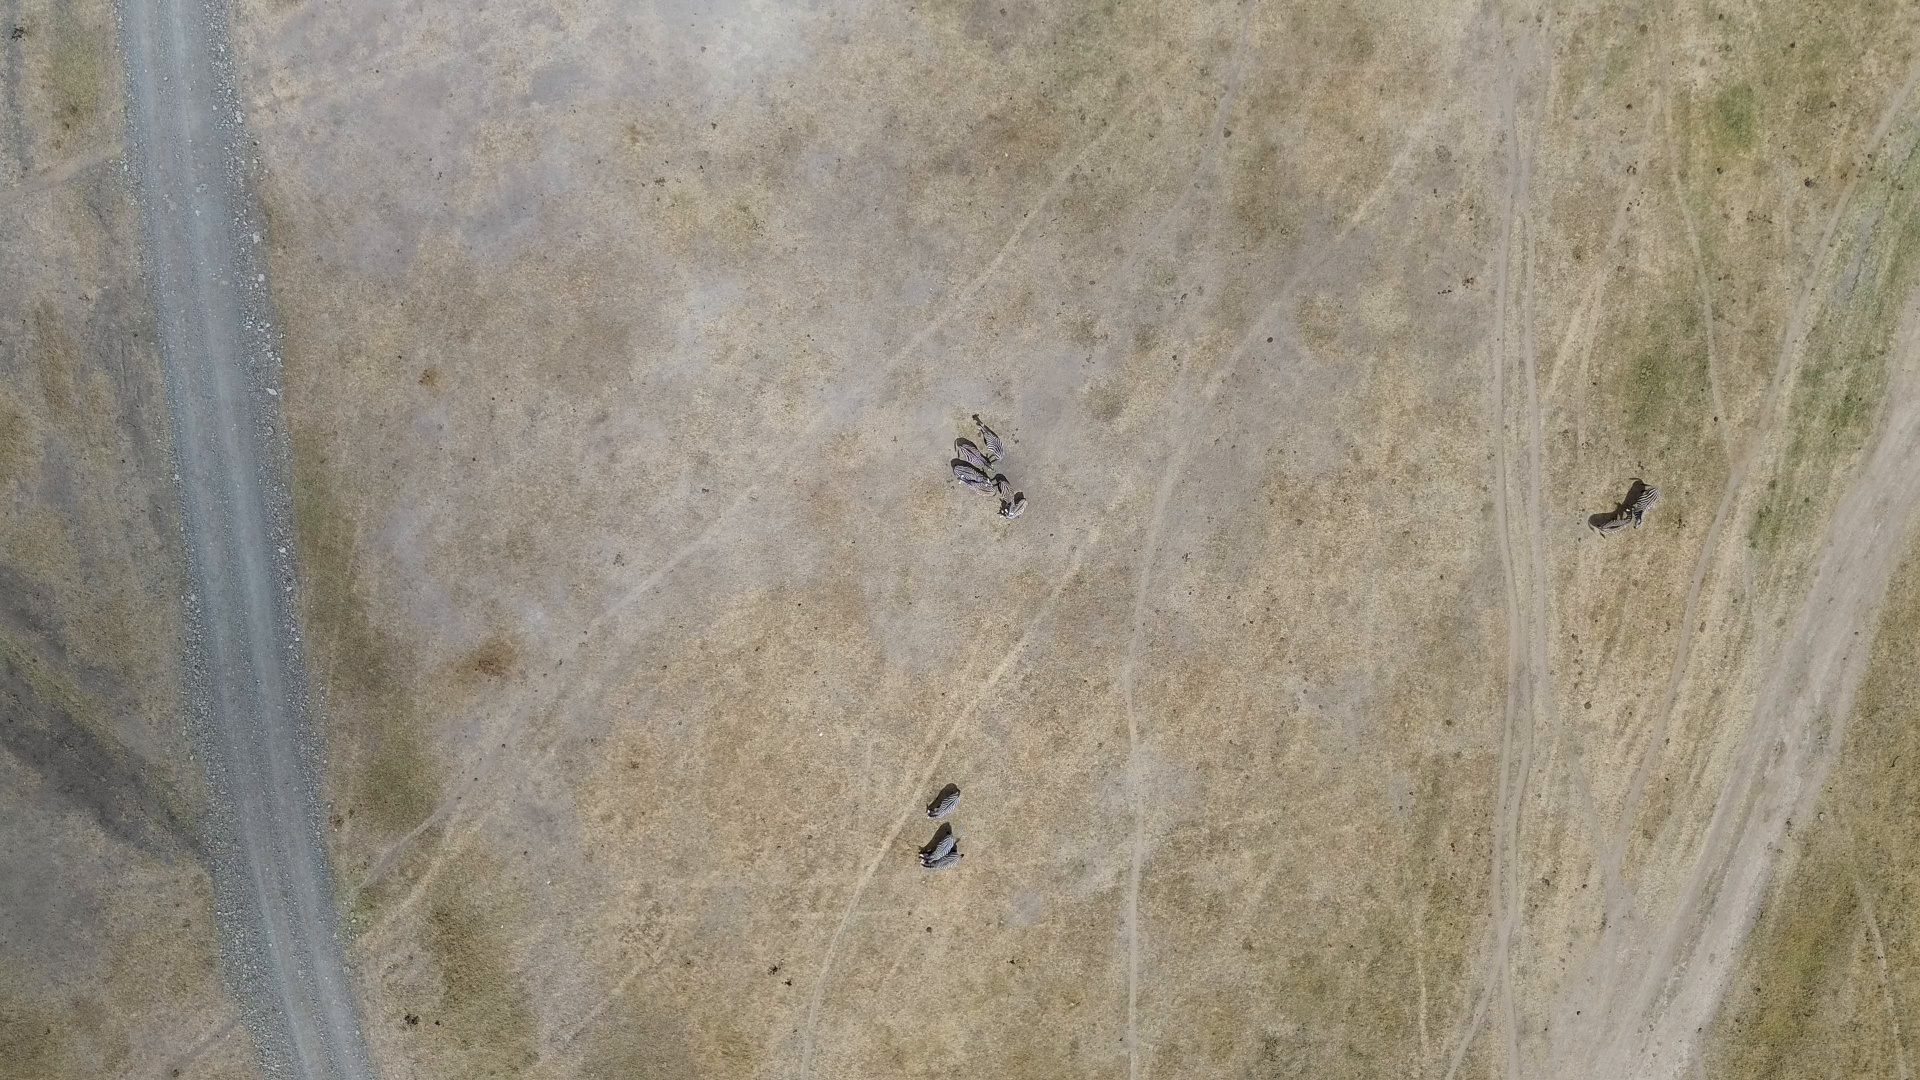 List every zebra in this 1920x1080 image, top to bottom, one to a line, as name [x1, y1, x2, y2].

zebra [979, 424, 1004, 460]
zebra [961, 443, 994, 471]
zebra [954, 464, 990, 482]
zebra [957, 474, 995, 496]
zebra [998, 480, 1015, 508]
zebra [1632, 491, 1655, 526]
zebra [1000, 499, 1028, 520]
zebra [1591, 512, 1629, 536]
zebra [926, 793, 961, 820]
zebra [919, 835, 956, 862]
zebra [920, 852, 961, 869]